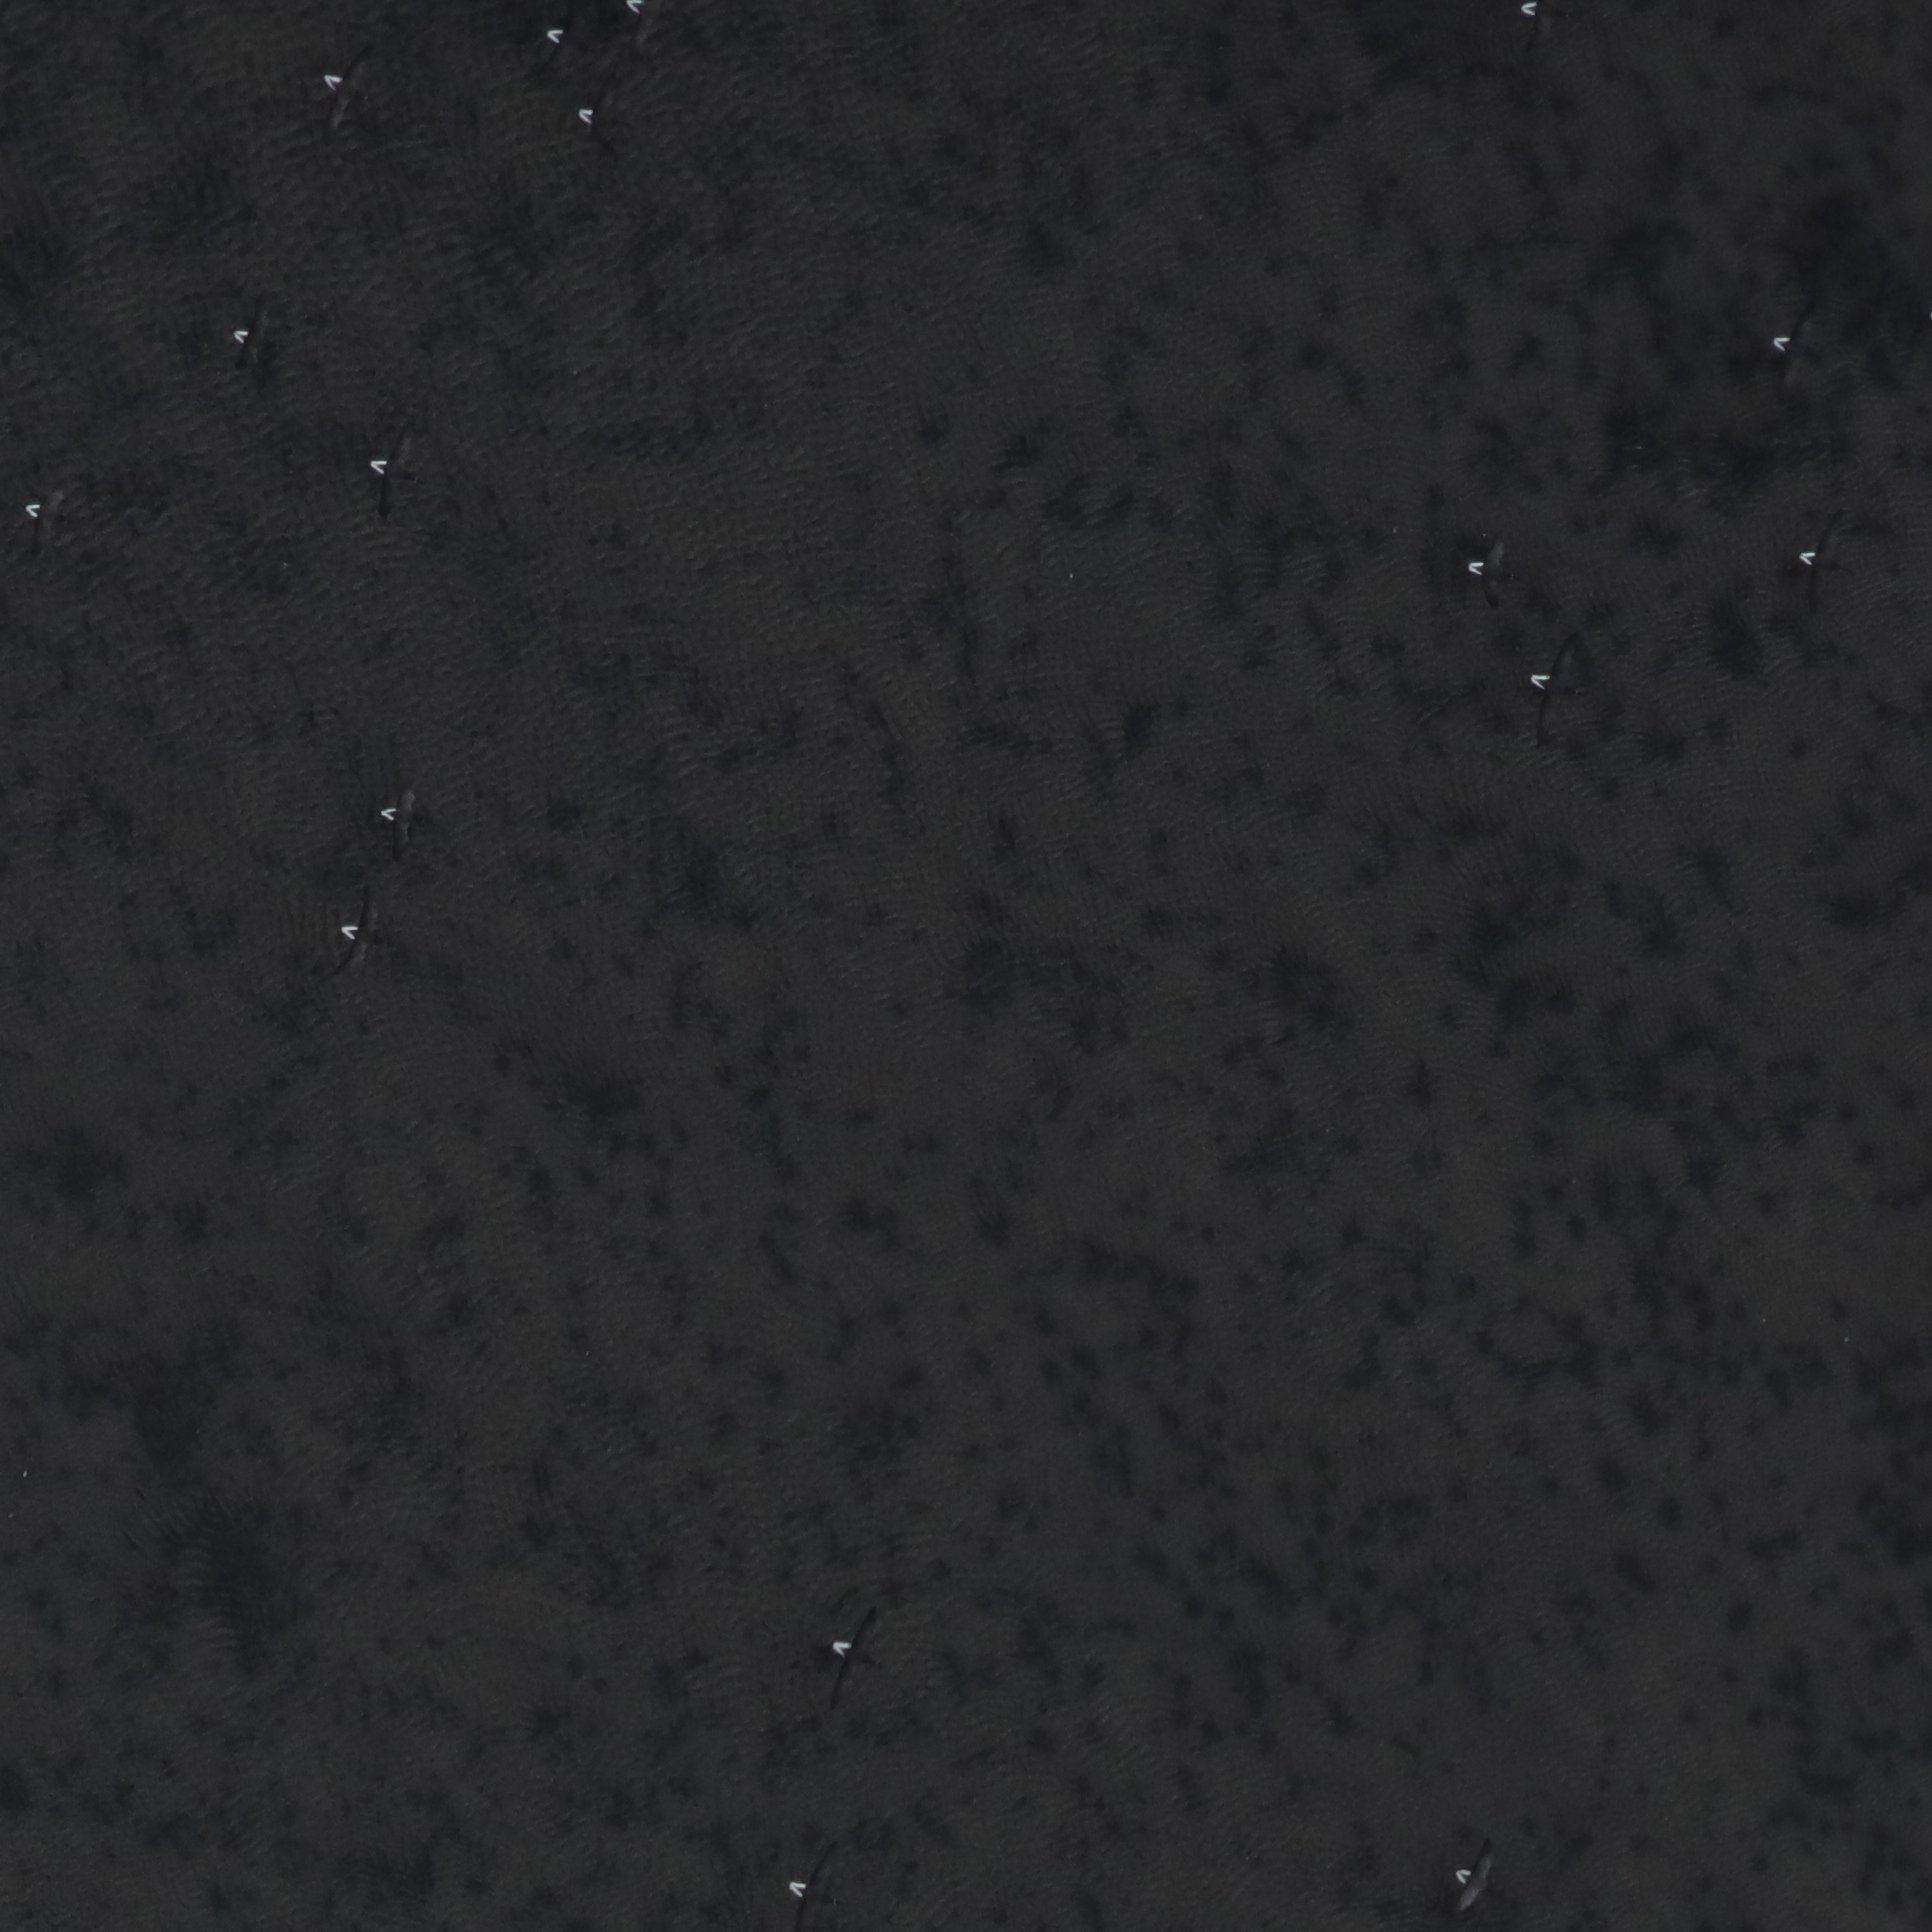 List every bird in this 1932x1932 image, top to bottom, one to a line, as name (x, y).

brant (1546, 10)
brant (653, 13)
brant (567, 37)
brant (346, 83)
brant (600, 117)
brant (255, 343)
brant (1795, 348)
brant (392, 468)
brant (51, 512)
brant (1821, 558)
brant (1490, 567)
brant (1559, 686)
brant (404, 816)
brant (368, 933)
brant (851, 1651)
brant (1475, 1882)
brant (814, 1893)